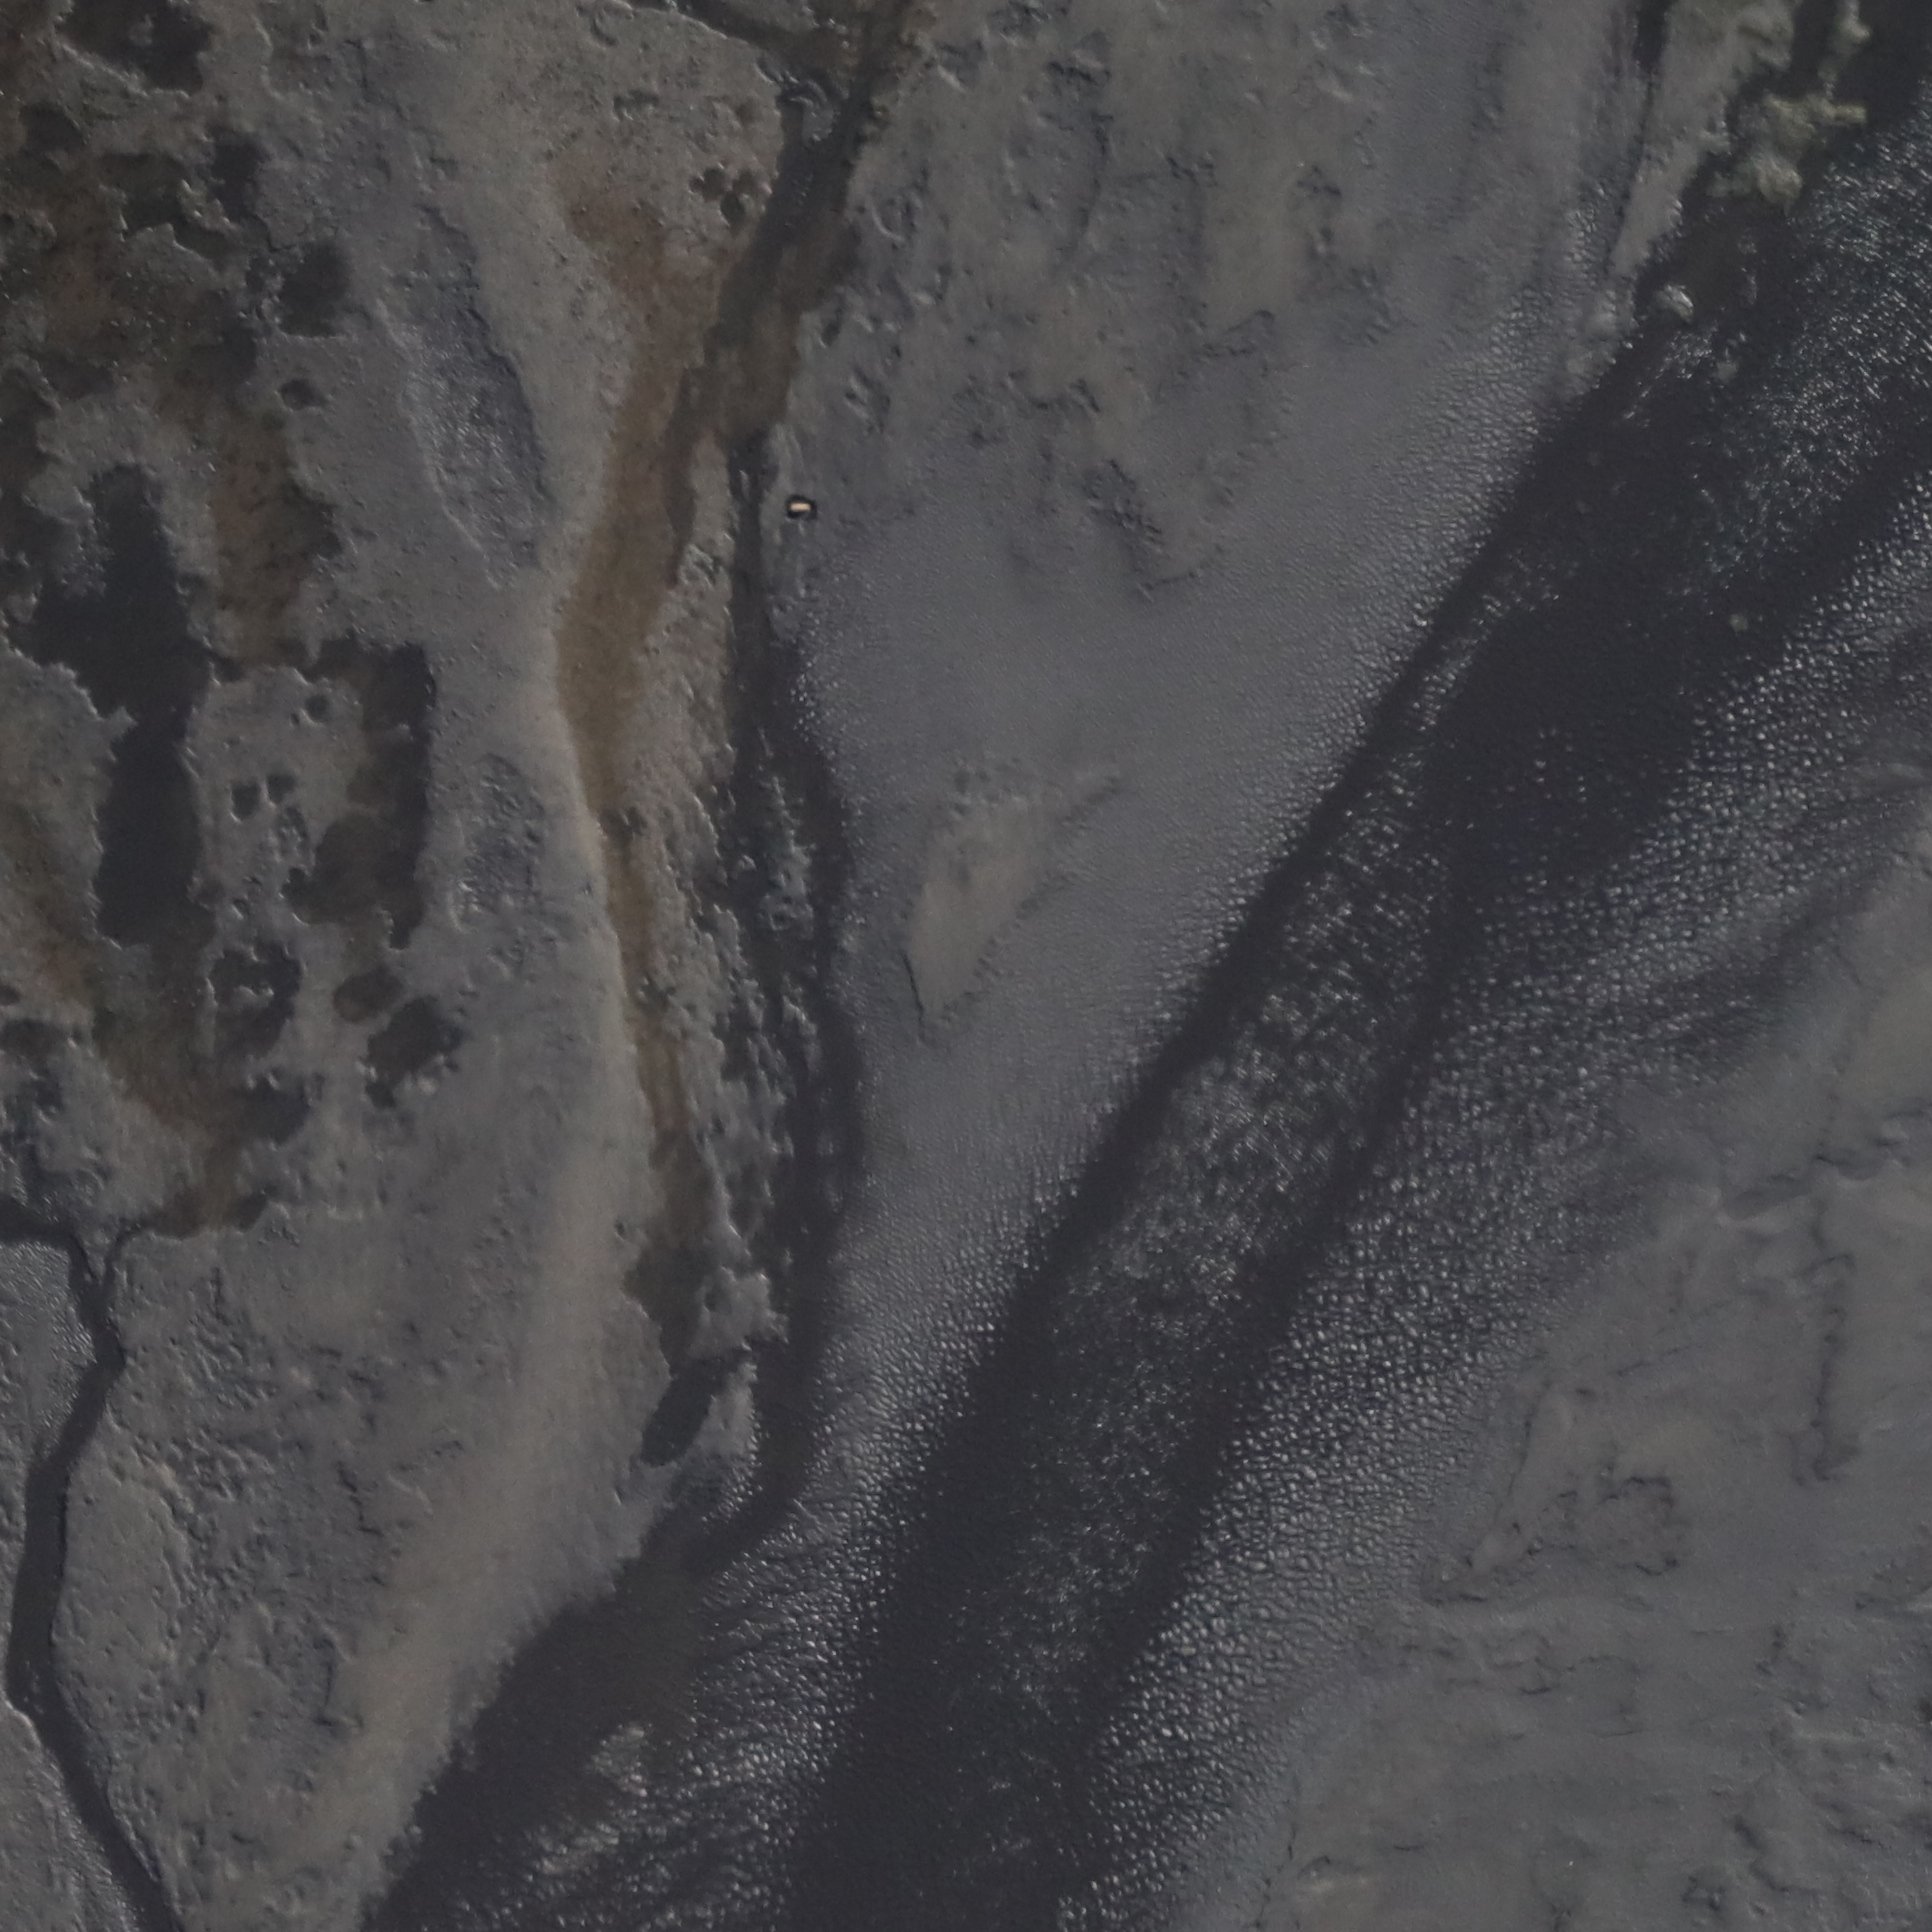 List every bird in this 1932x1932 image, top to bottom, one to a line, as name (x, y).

None